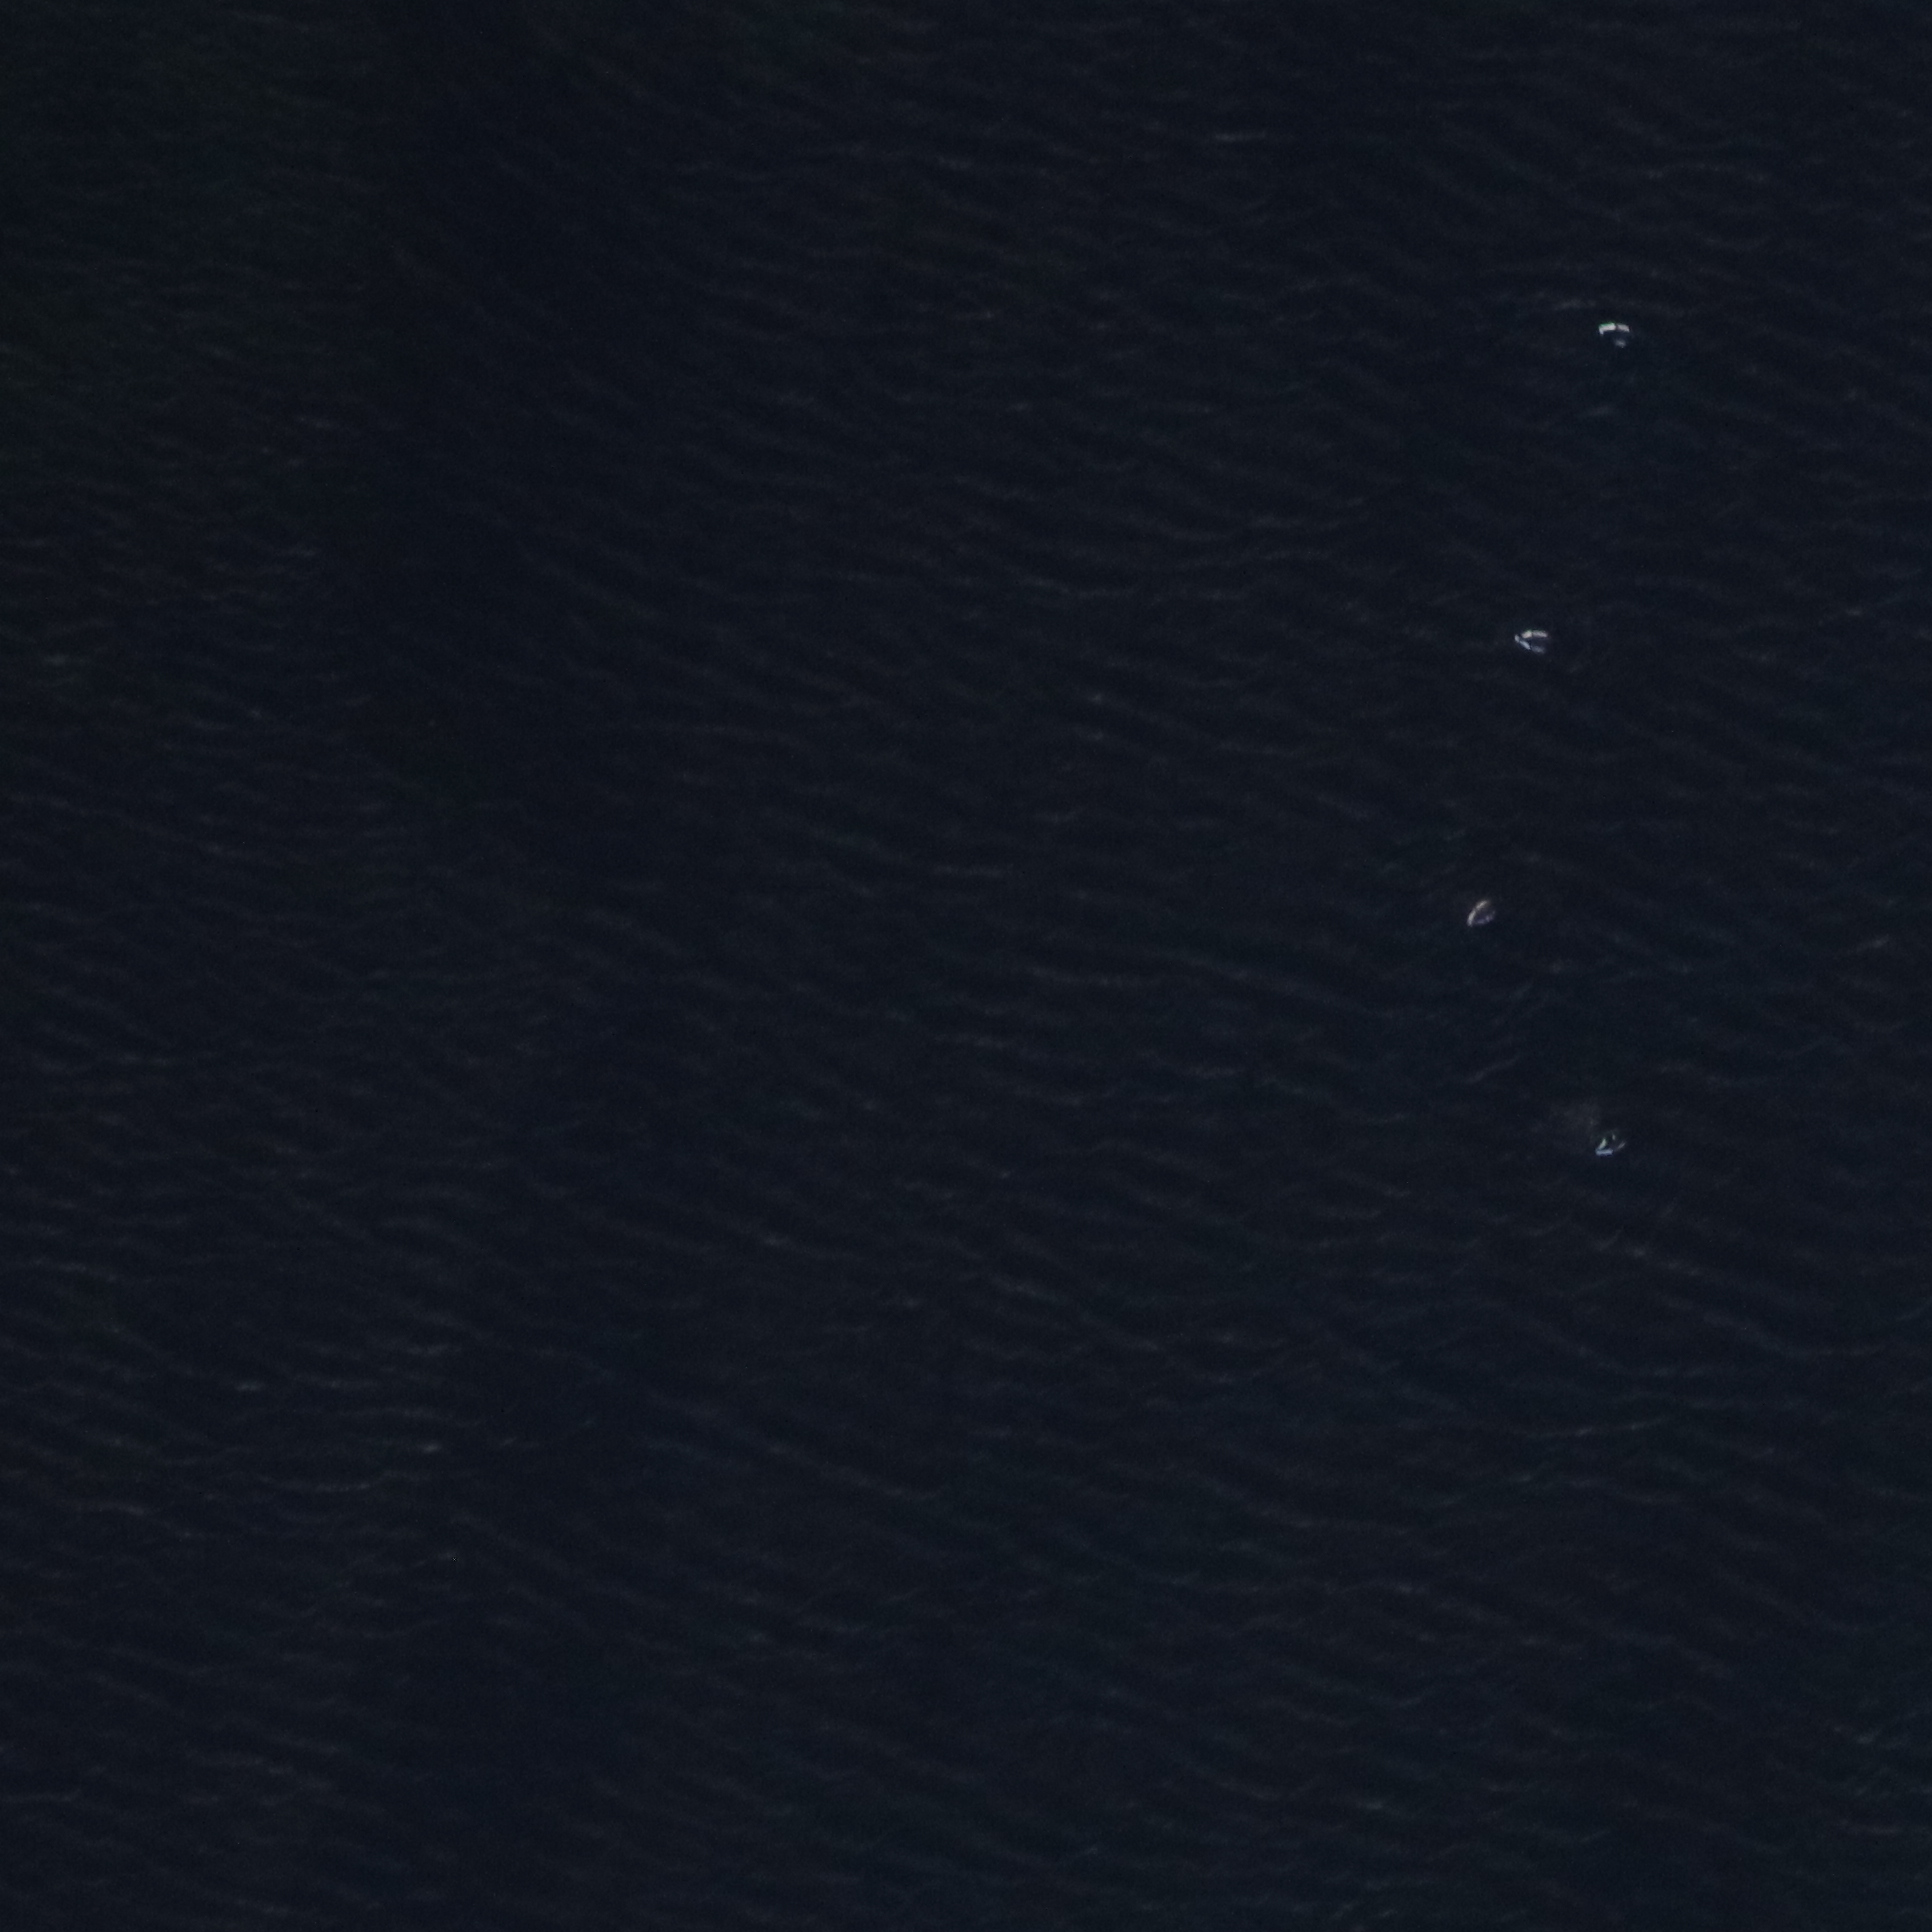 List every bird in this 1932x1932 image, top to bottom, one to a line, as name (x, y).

brant (1614, 330)
brant (1538, 641)
brant (1485, 912)
brant (1614, 1147)